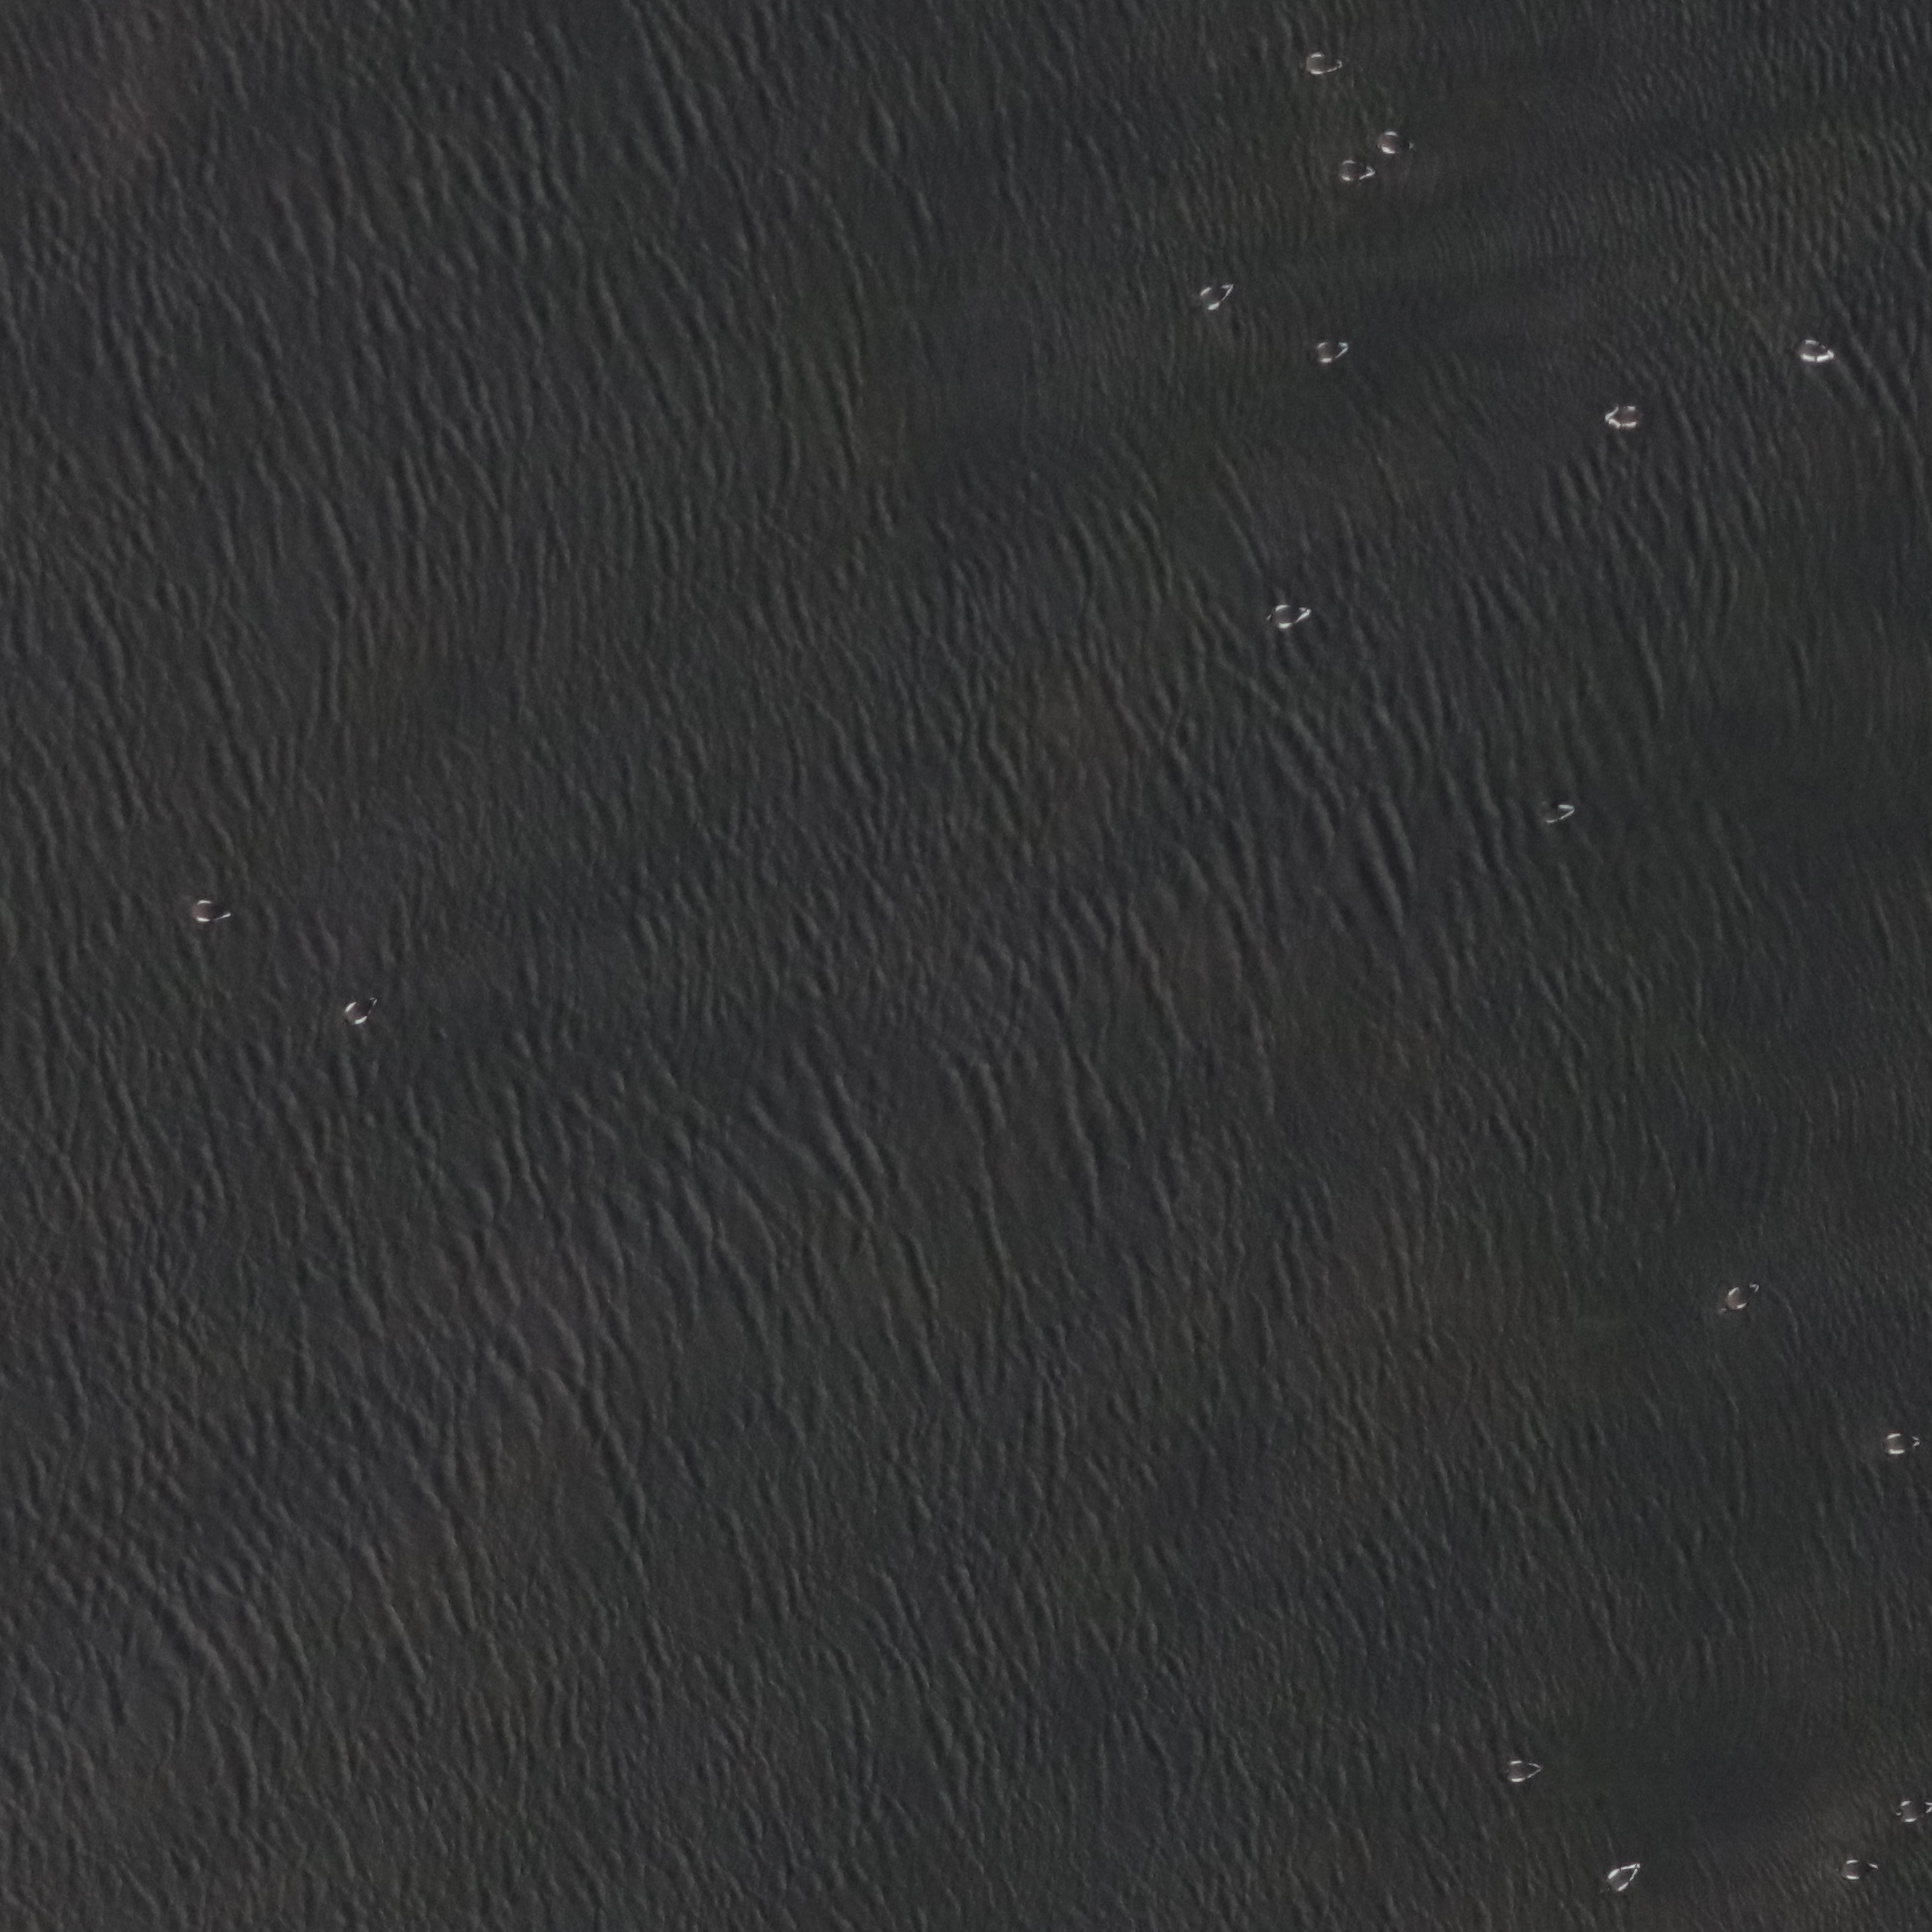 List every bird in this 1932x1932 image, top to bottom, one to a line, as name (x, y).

brant (1319, 61)
brant (1389, 140)
brant (1350, 169)
brant (1211, 295)
brant (1811, 350)
brant (1327, 351)
brant (1624, 417)
brant (1287, 614)
brant (1552, 812)
brant (204, 911)
brant (356, 1011)
brant (1736, 1298)
brant (1899, 1444)
brant (1518, 1769)
brant (1913, 1811)
brant (1856, 1869)
brant (1619, 1877)